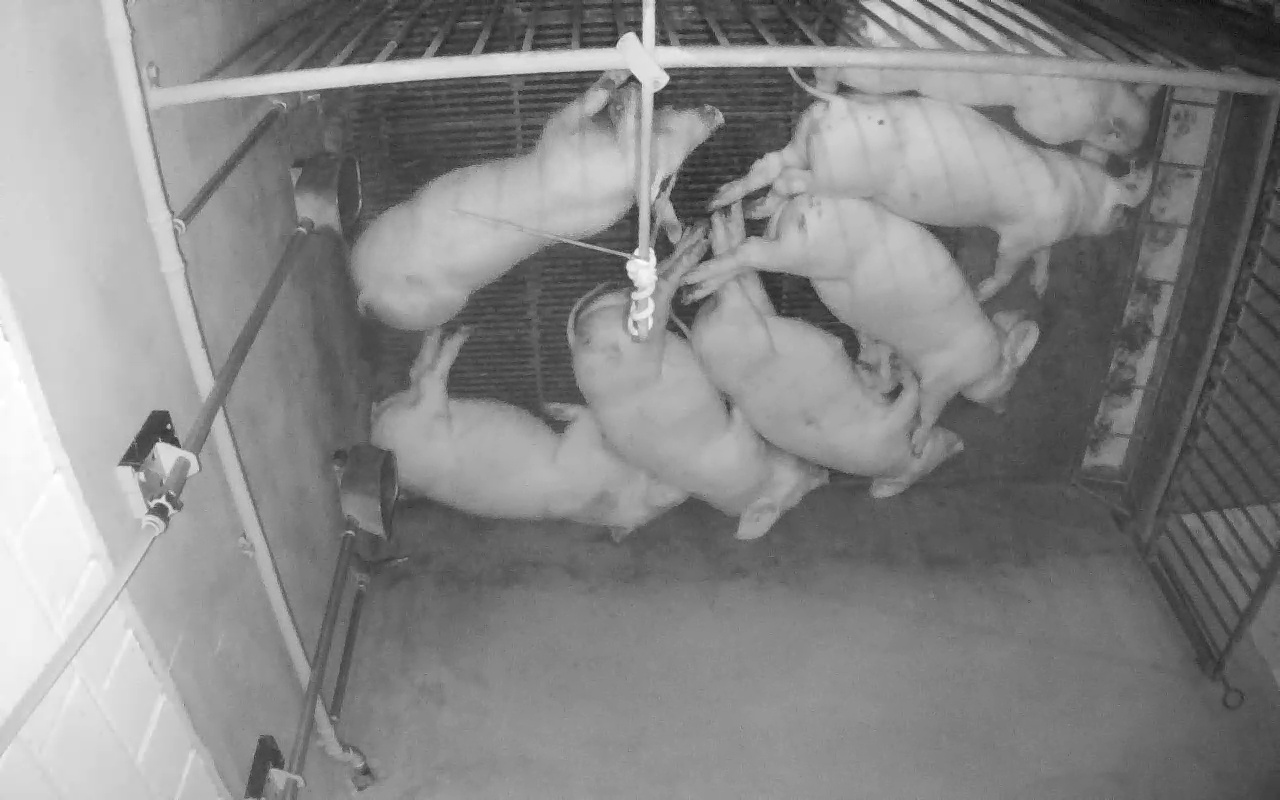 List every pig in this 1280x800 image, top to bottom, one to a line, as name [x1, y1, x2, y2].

pig [815, 2, 1161, 161]
pig [349, 69, 726, 330]
pig [706, 69, 1150, 311]
pig [677, 195, 1040, 464]
pig [671, 198, 971, 501]
pig [562, 224, 833, 539]
pig [372, 327, 691, 544]